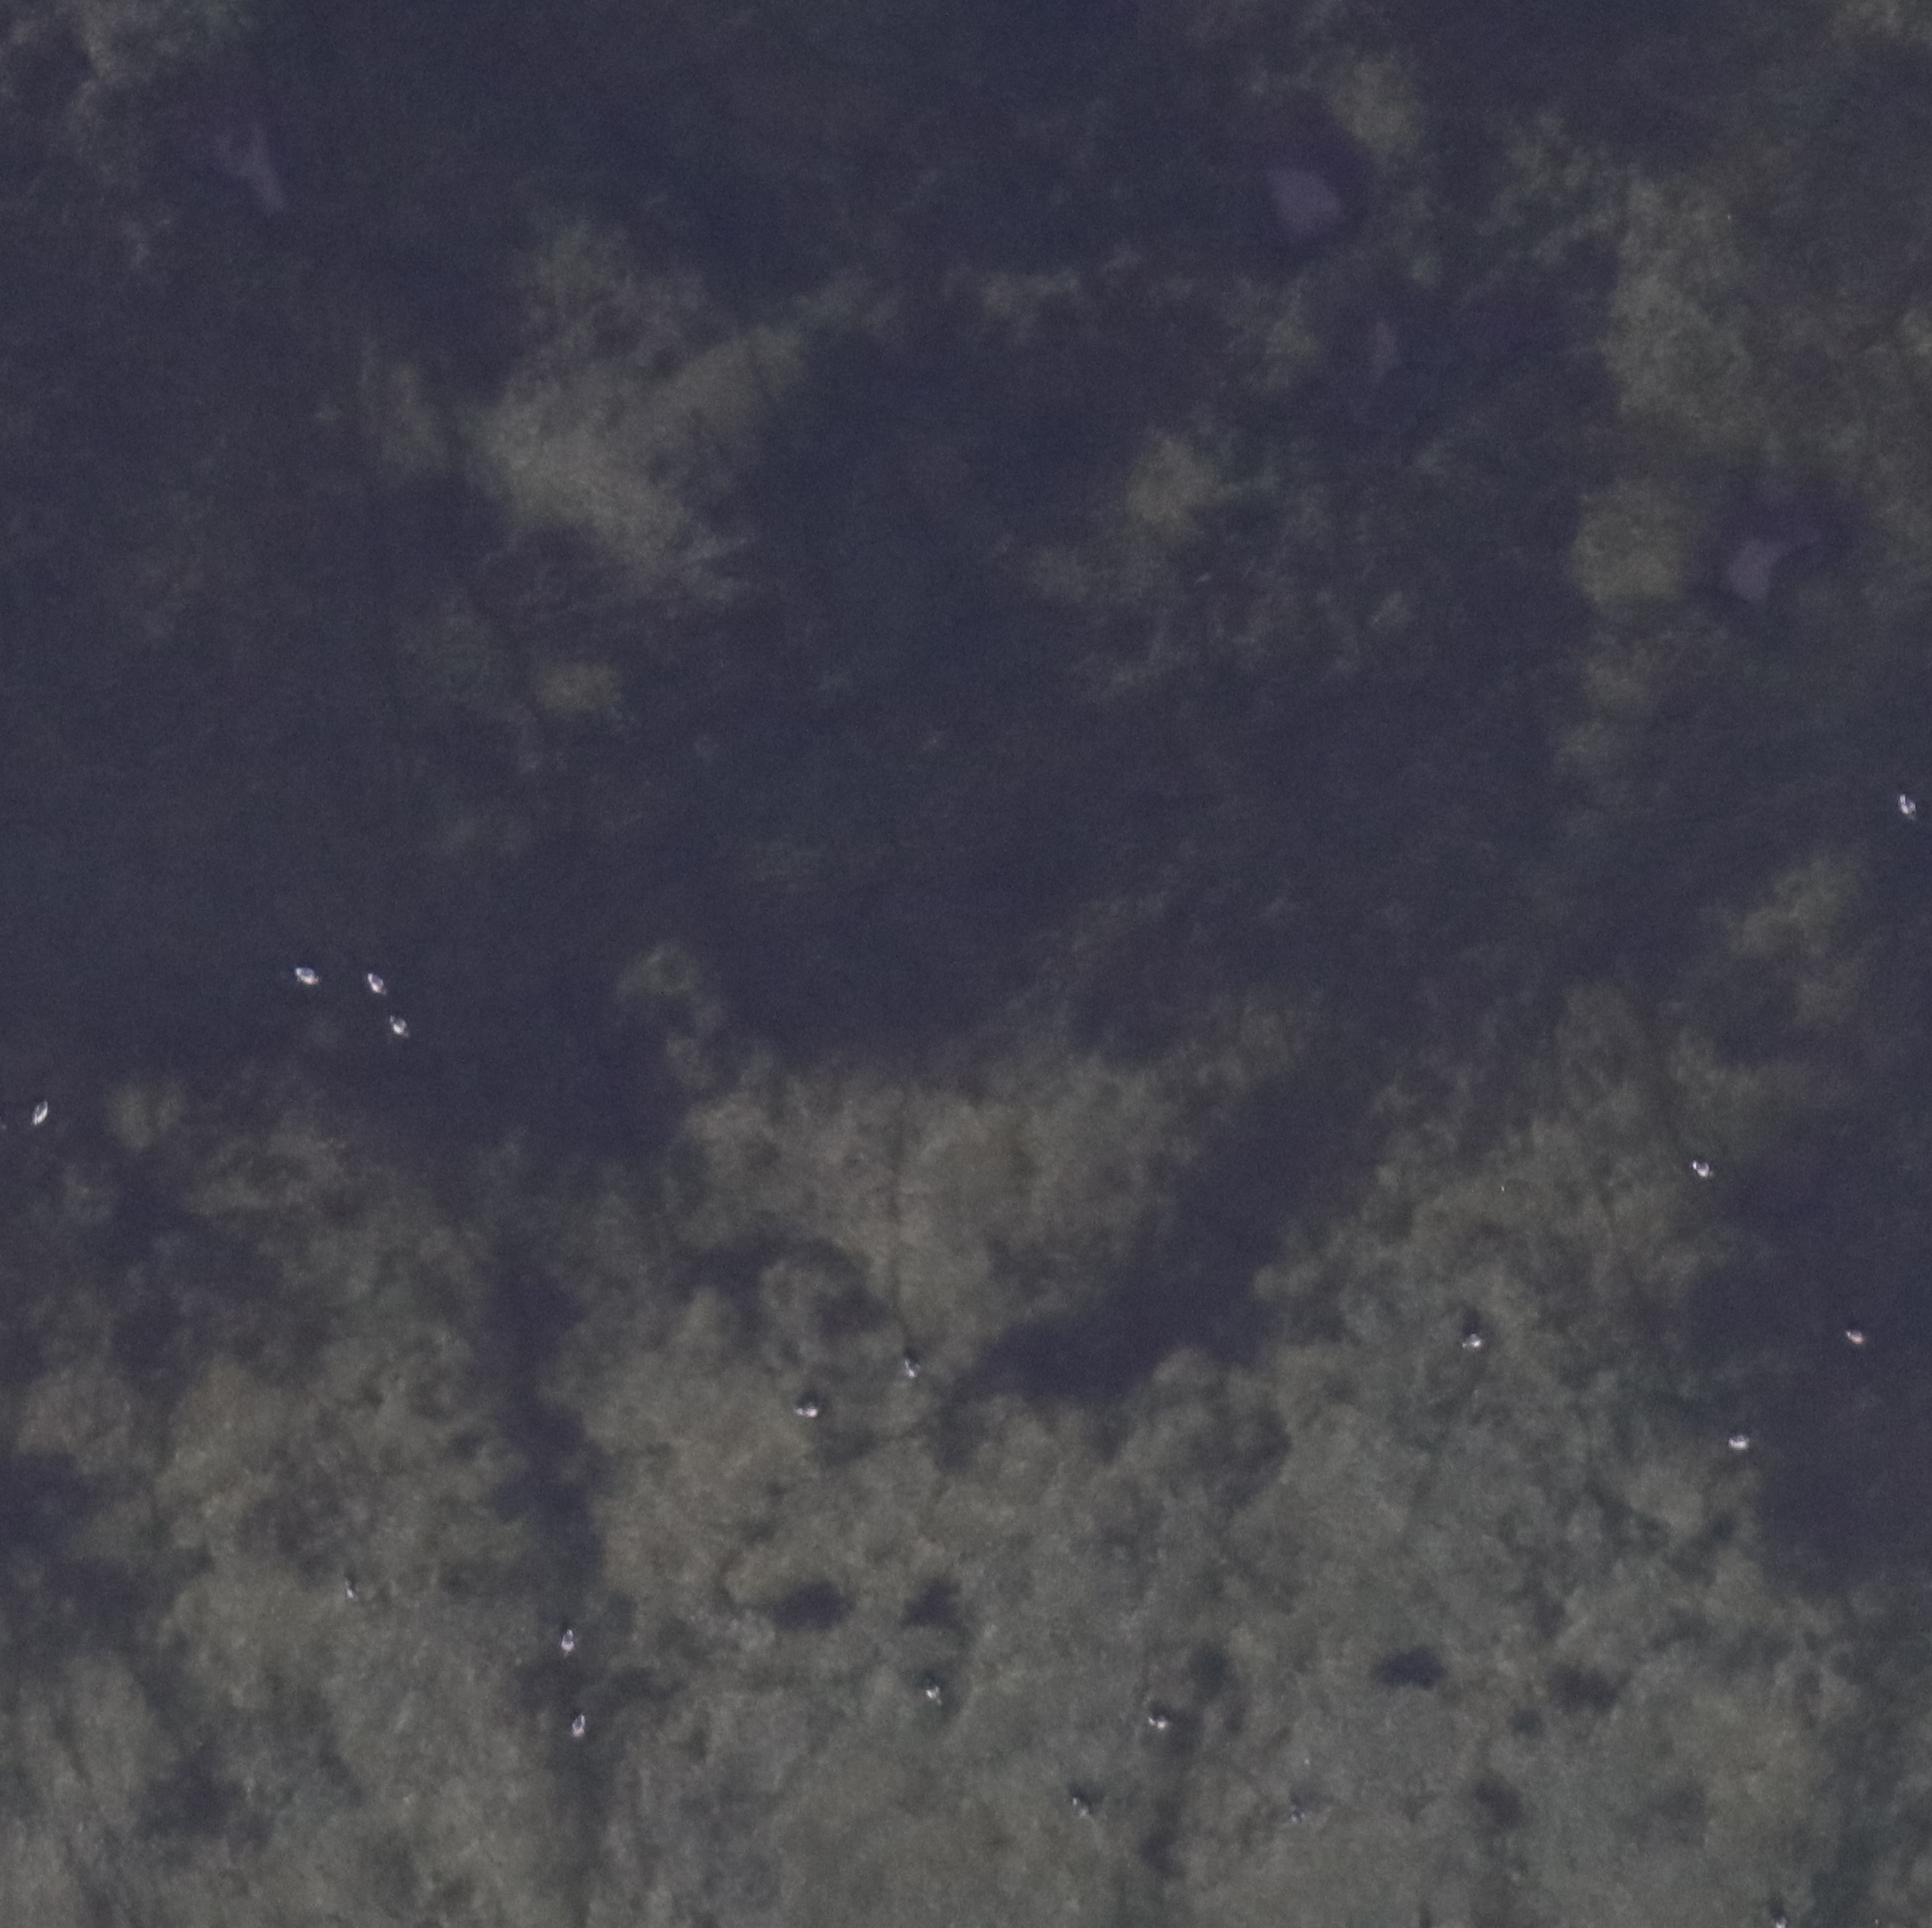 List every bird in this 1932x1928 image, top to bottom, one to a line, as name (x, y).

brant (1912, 810)
brant (302, 976)
brant (369, 985)
brant (404, 1034)
brant (49, 1117)
brant (1705, 1166)
brant (1859, 1339)
brant (1475, 1348)
brant (911, 1370)
brant (807, 1413)
brant (1742, 1441)
brant (355, 1590)
brant (570, 1640)
brant (935, 1695)
brant (1166, 1723)
brant (575, 1727)
brant (1088, 1799)
brant (1300, 1818)